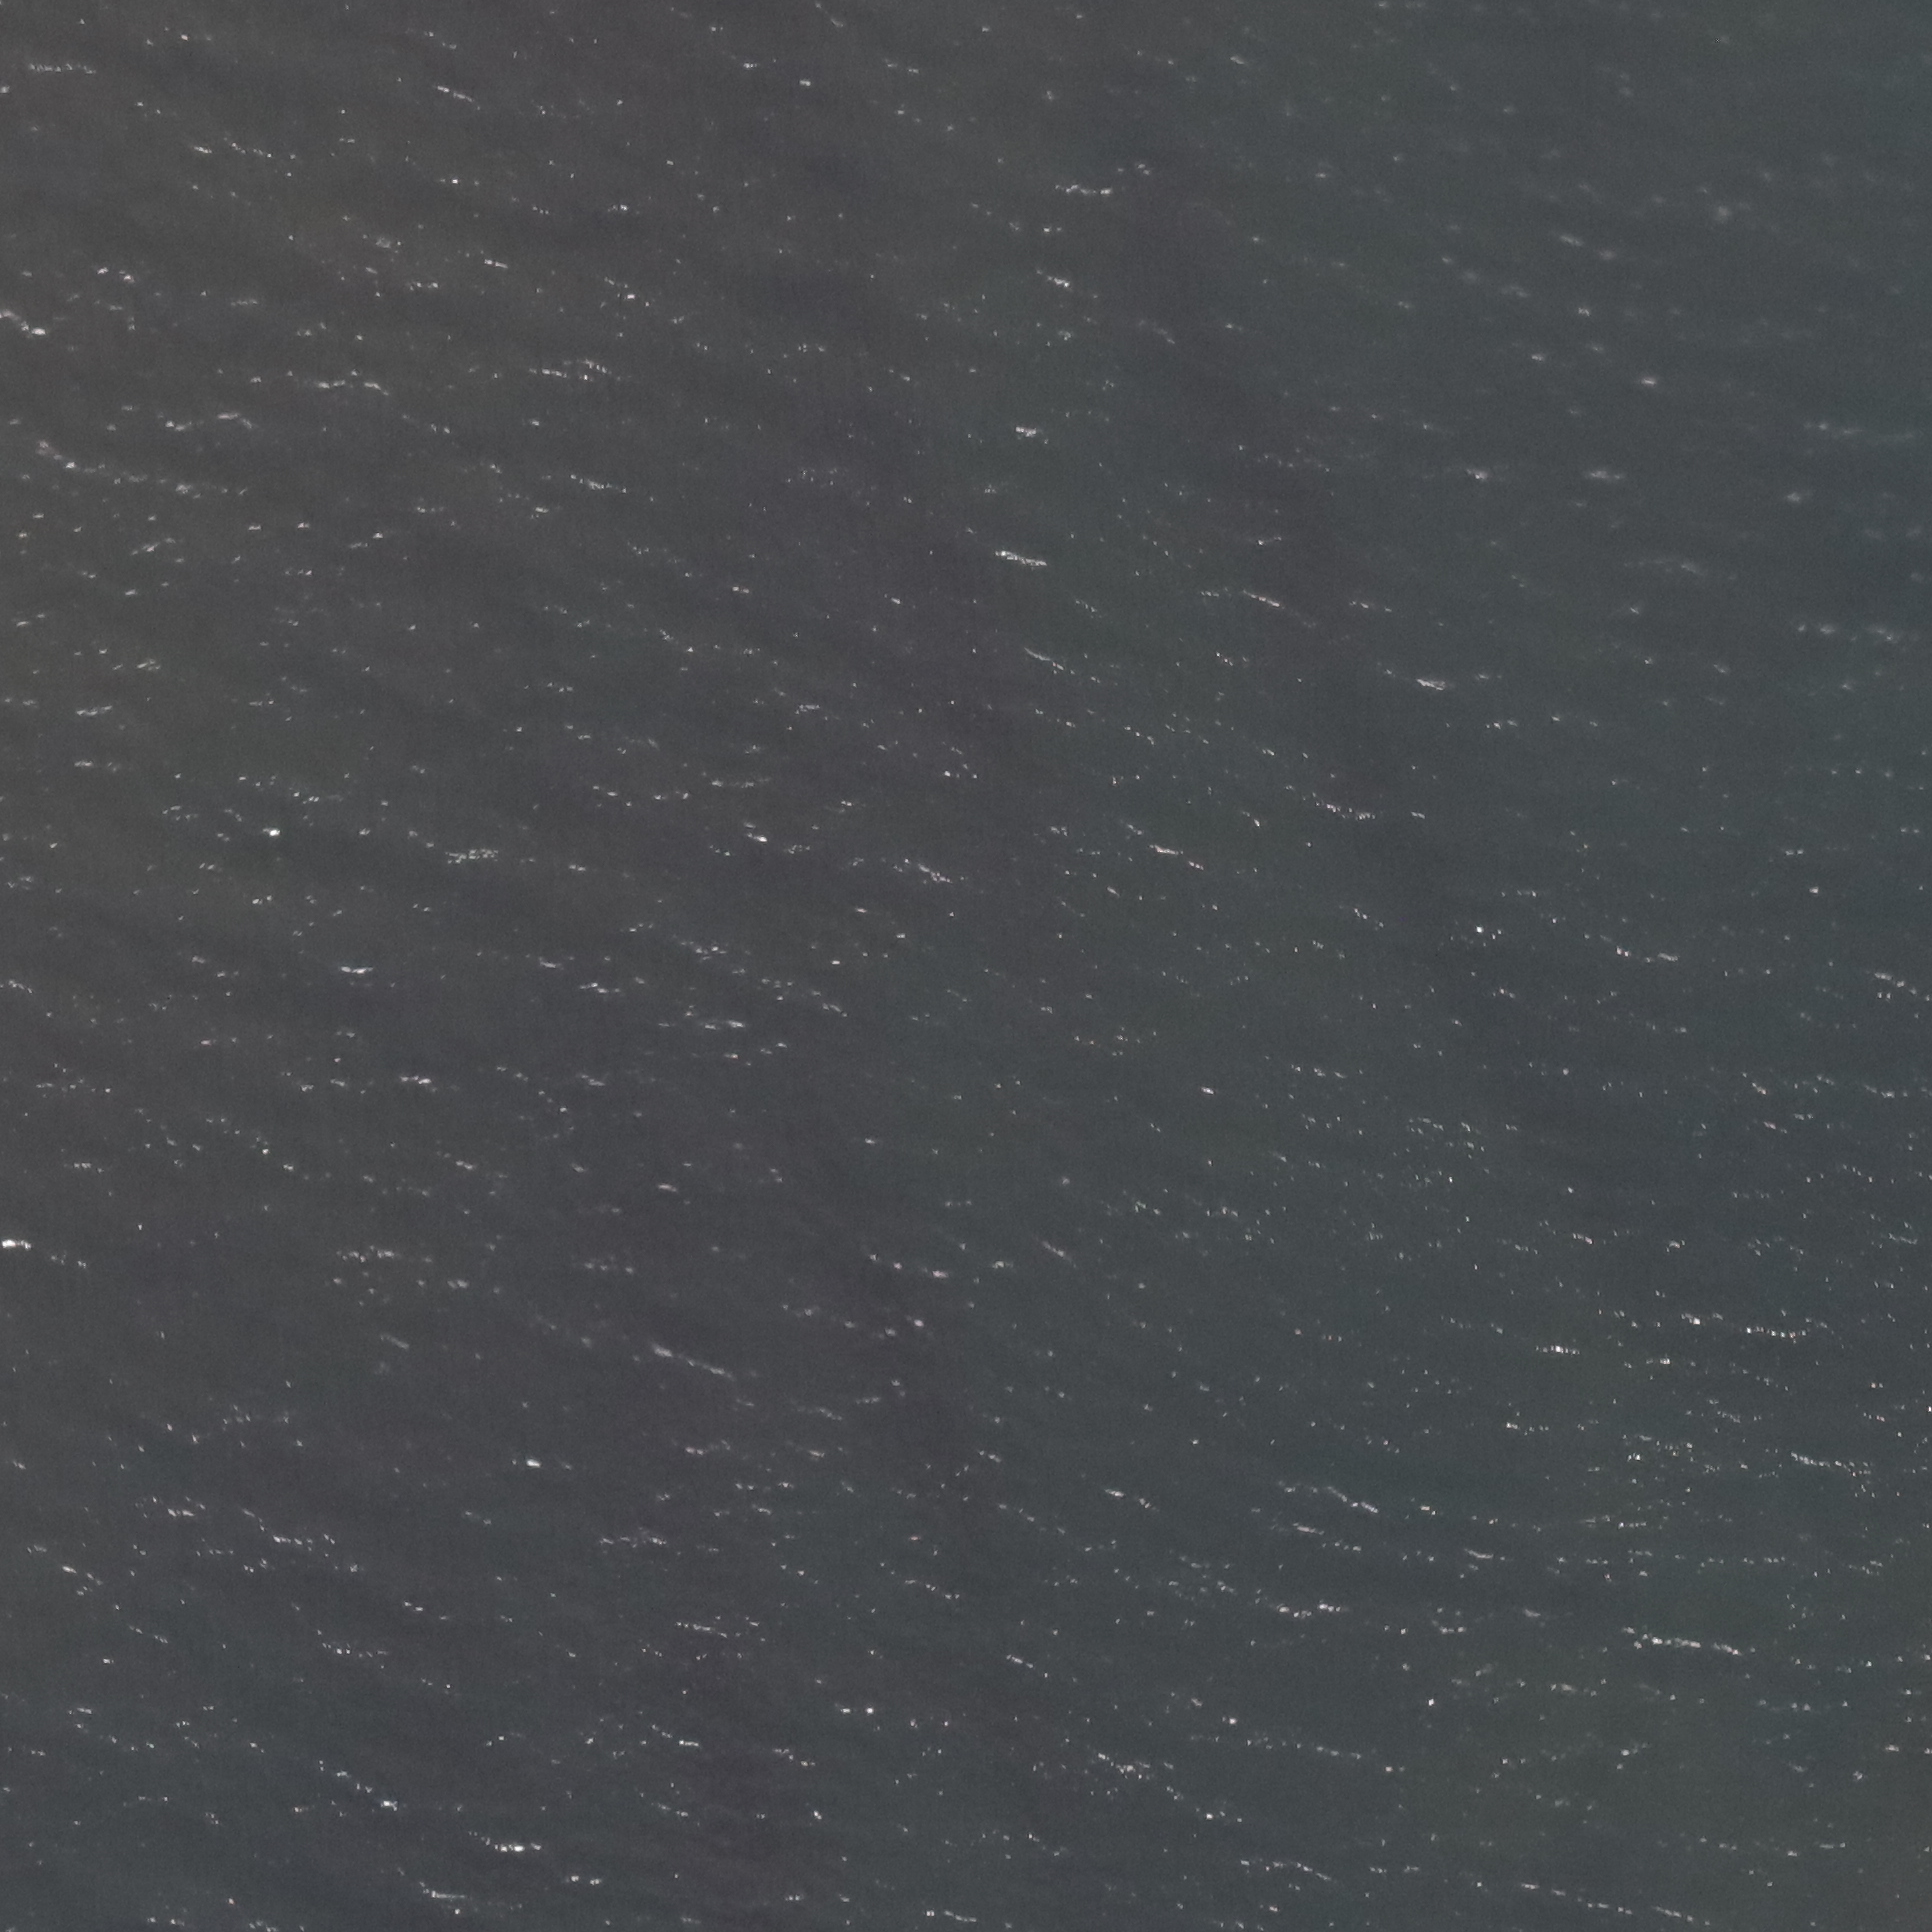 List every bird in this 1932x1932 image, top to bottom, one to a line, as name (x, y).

None